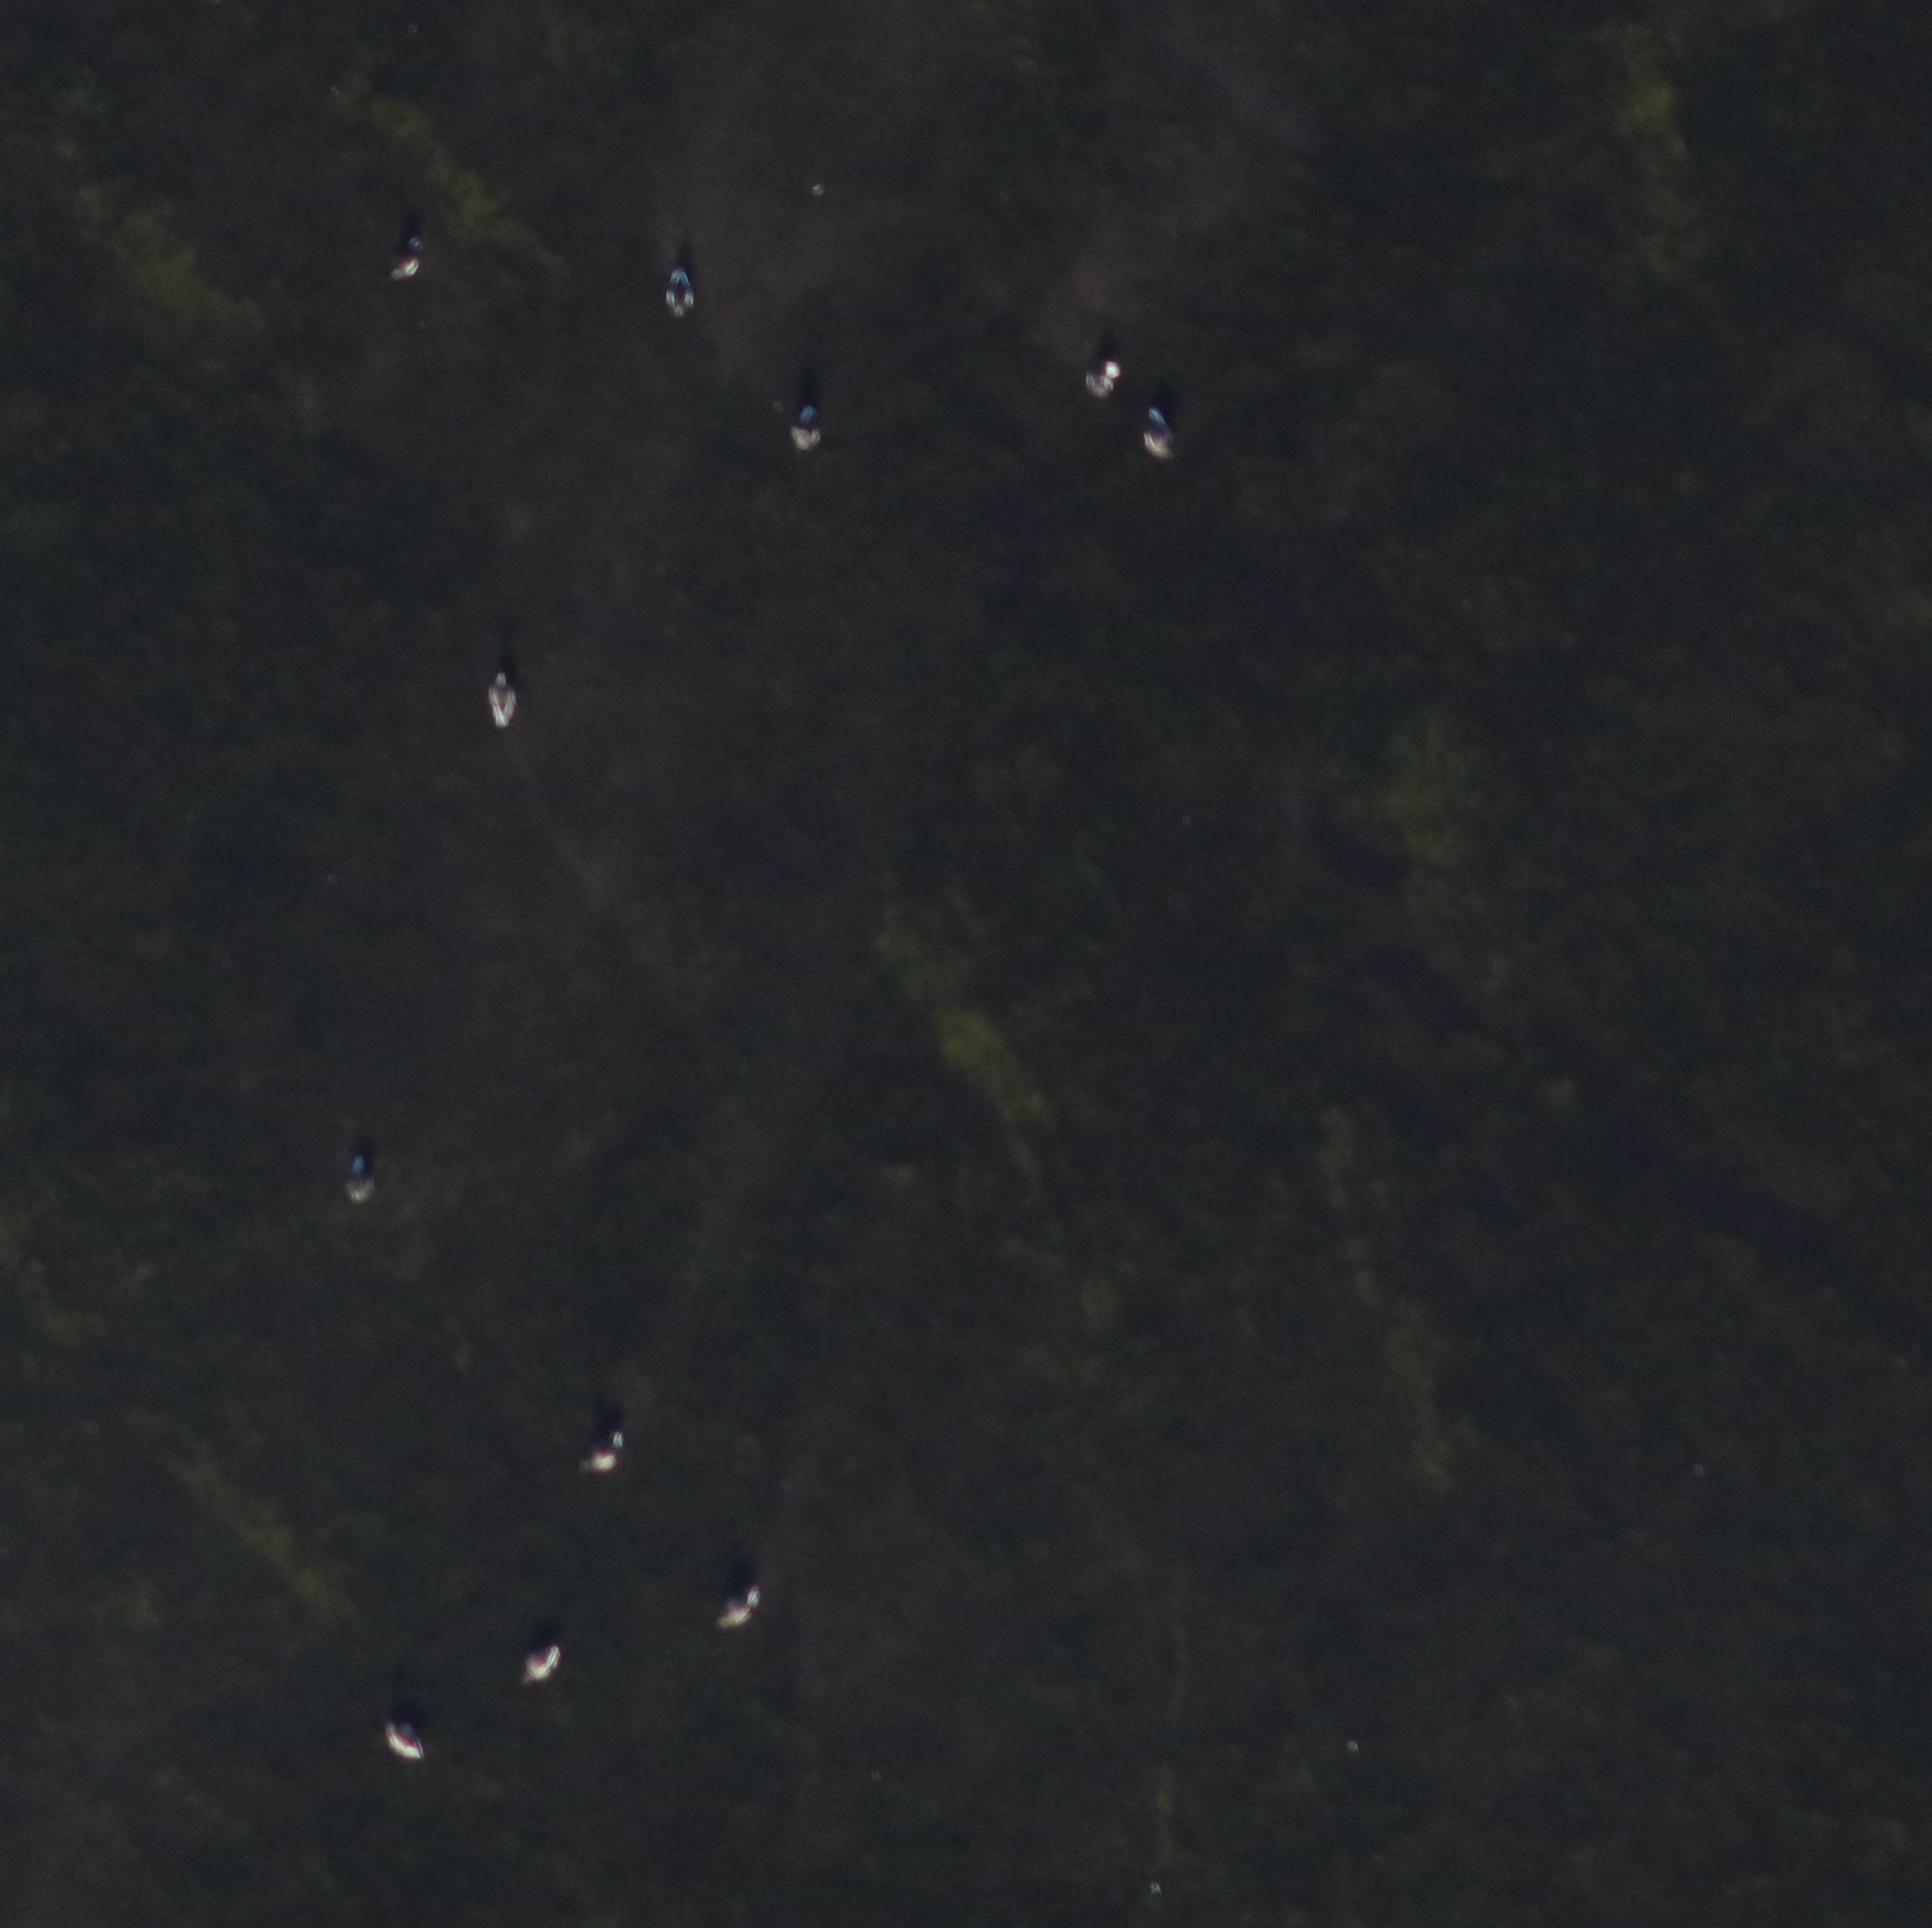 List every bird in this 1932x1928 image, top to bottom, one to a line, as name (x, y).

brant (407, 259)
brant (681, 290)
brant (1099, 382)
brant (806, 434)
brant (1160, 437)
brant (502, 694)
brant (361, 1181)
brant (609, 1462)
brant (740, 1607)
brant (542, 1665)
brant (406, 1737)